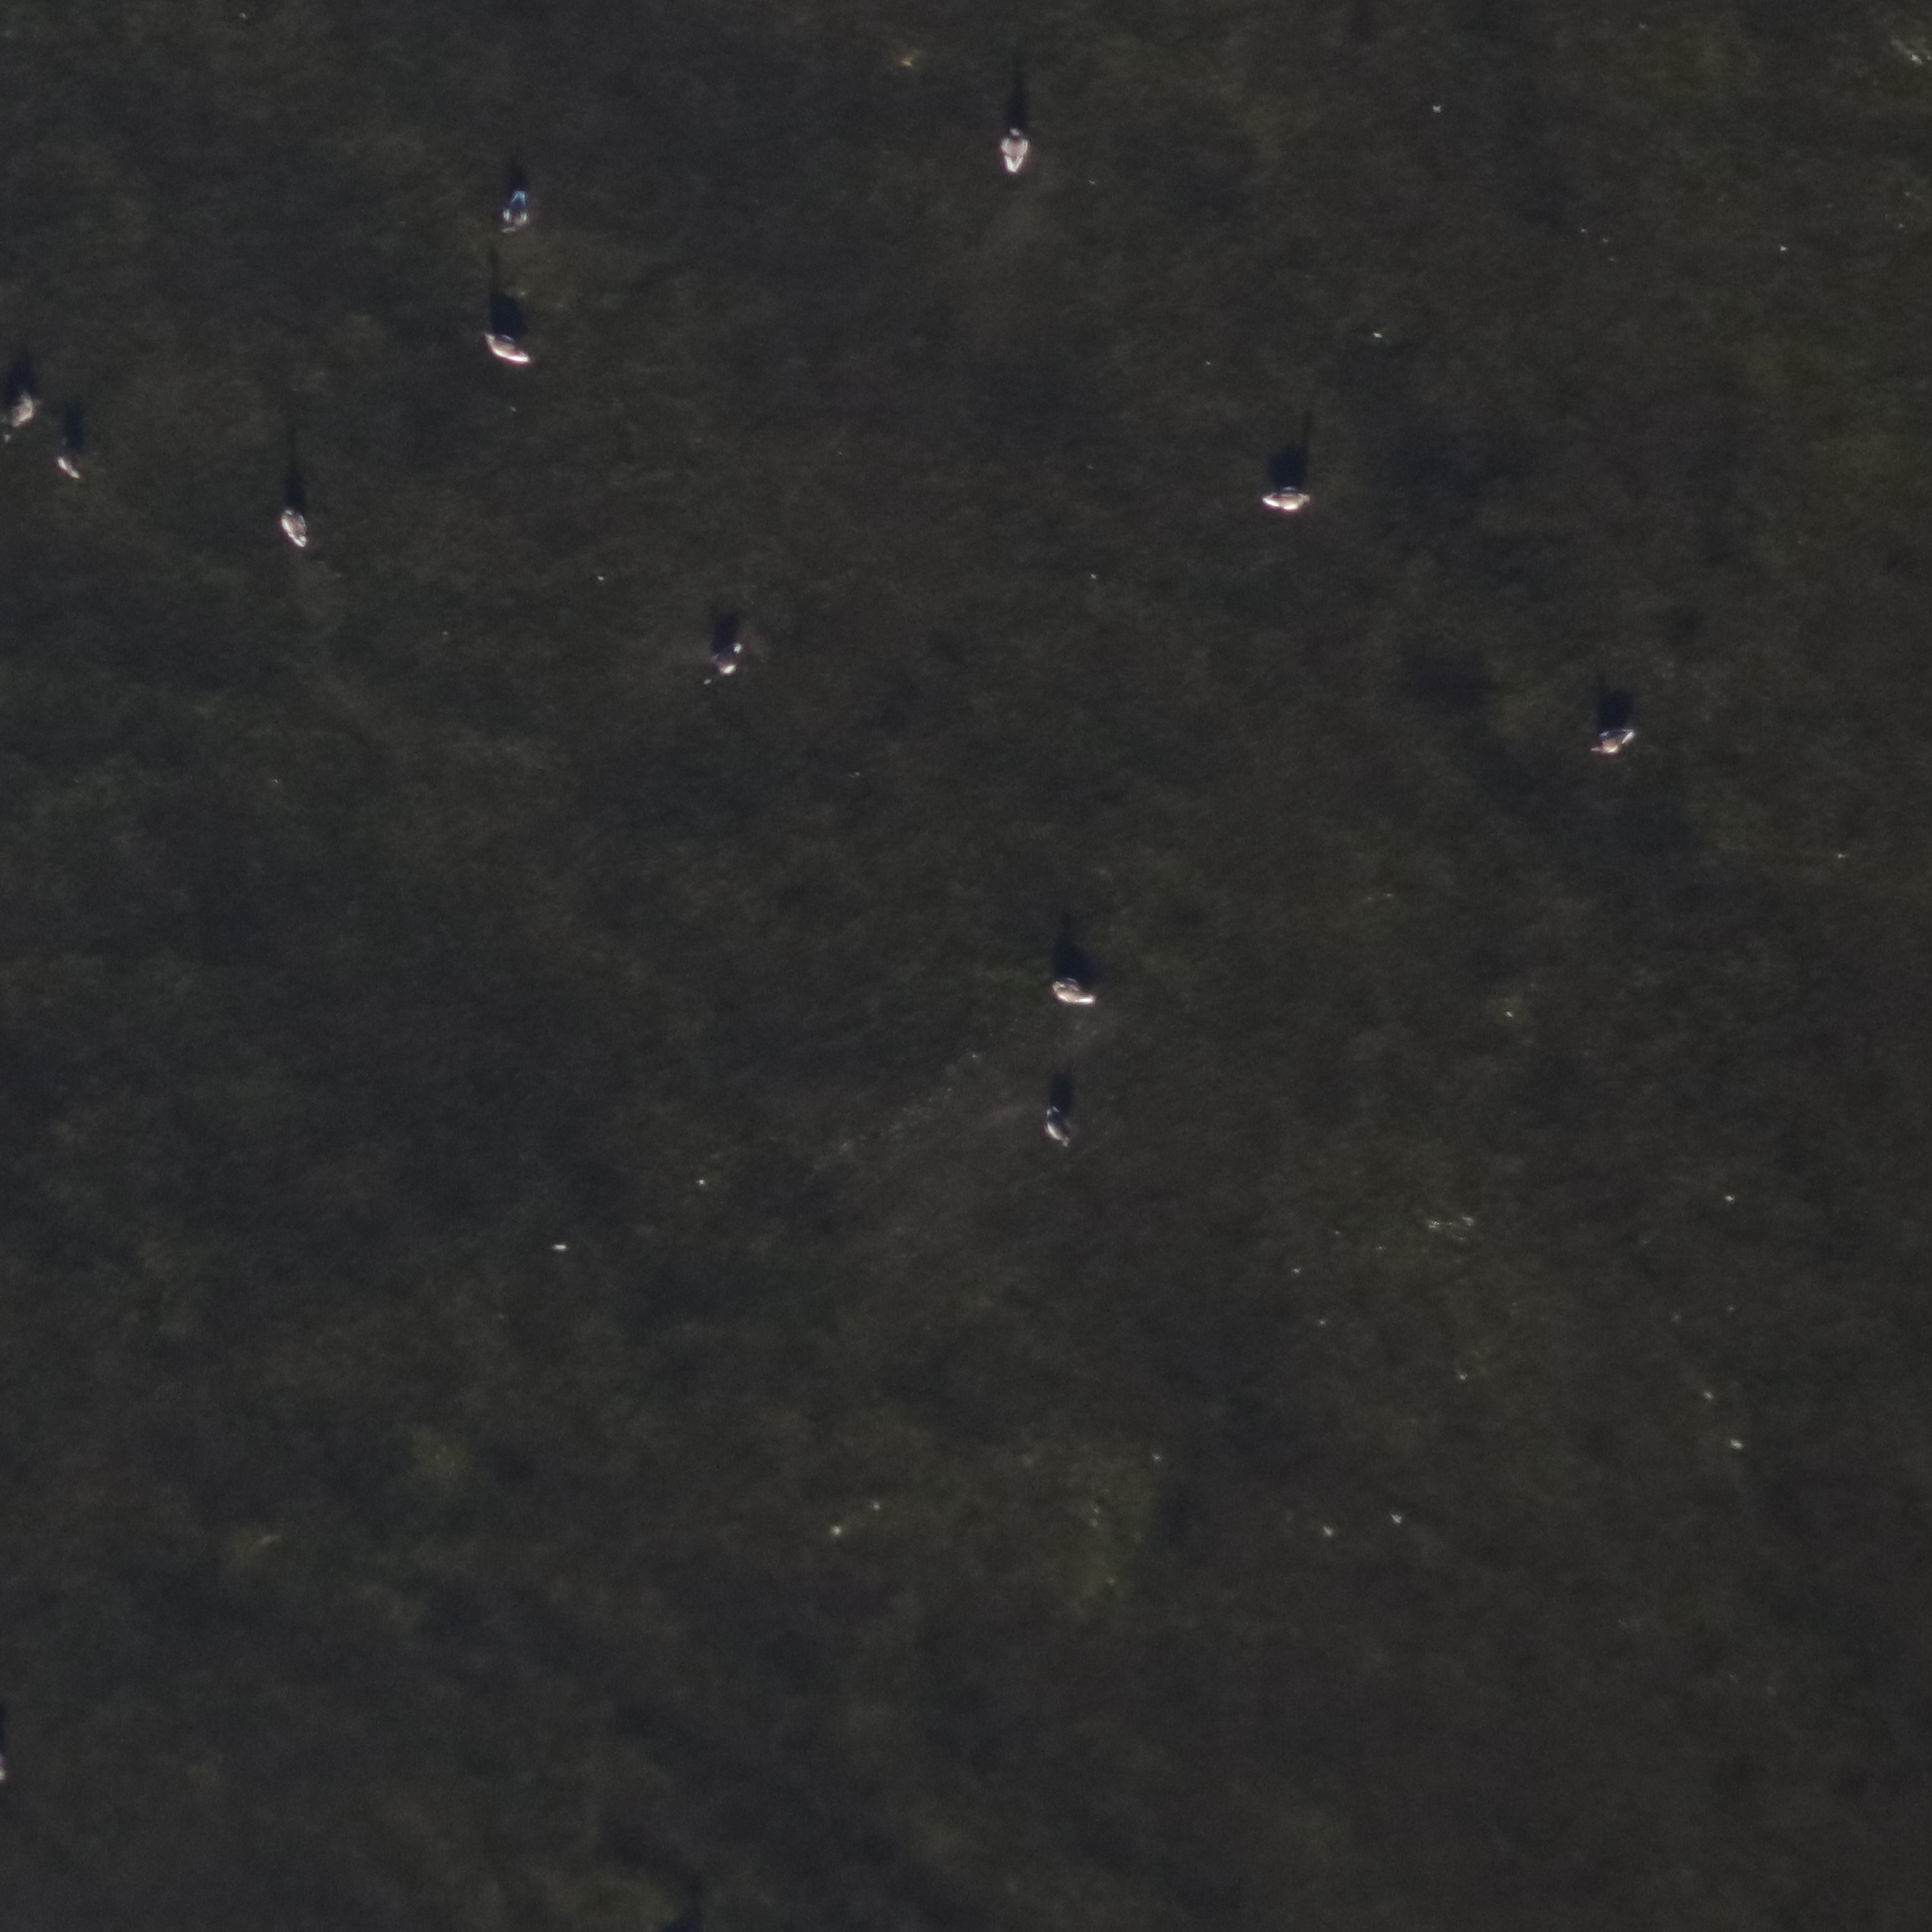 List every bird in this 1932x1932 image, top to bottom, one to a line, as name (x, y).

brant (1016, 147)
brant (518, 210)
brant (509, 346)
brant (19, 410)
brant (71, 460)
brant (1287, 498)
brant (295, 523)
brant (723, 659)
brant (1612, 740)
brant (1074, 990)
brant (1061, 1123)